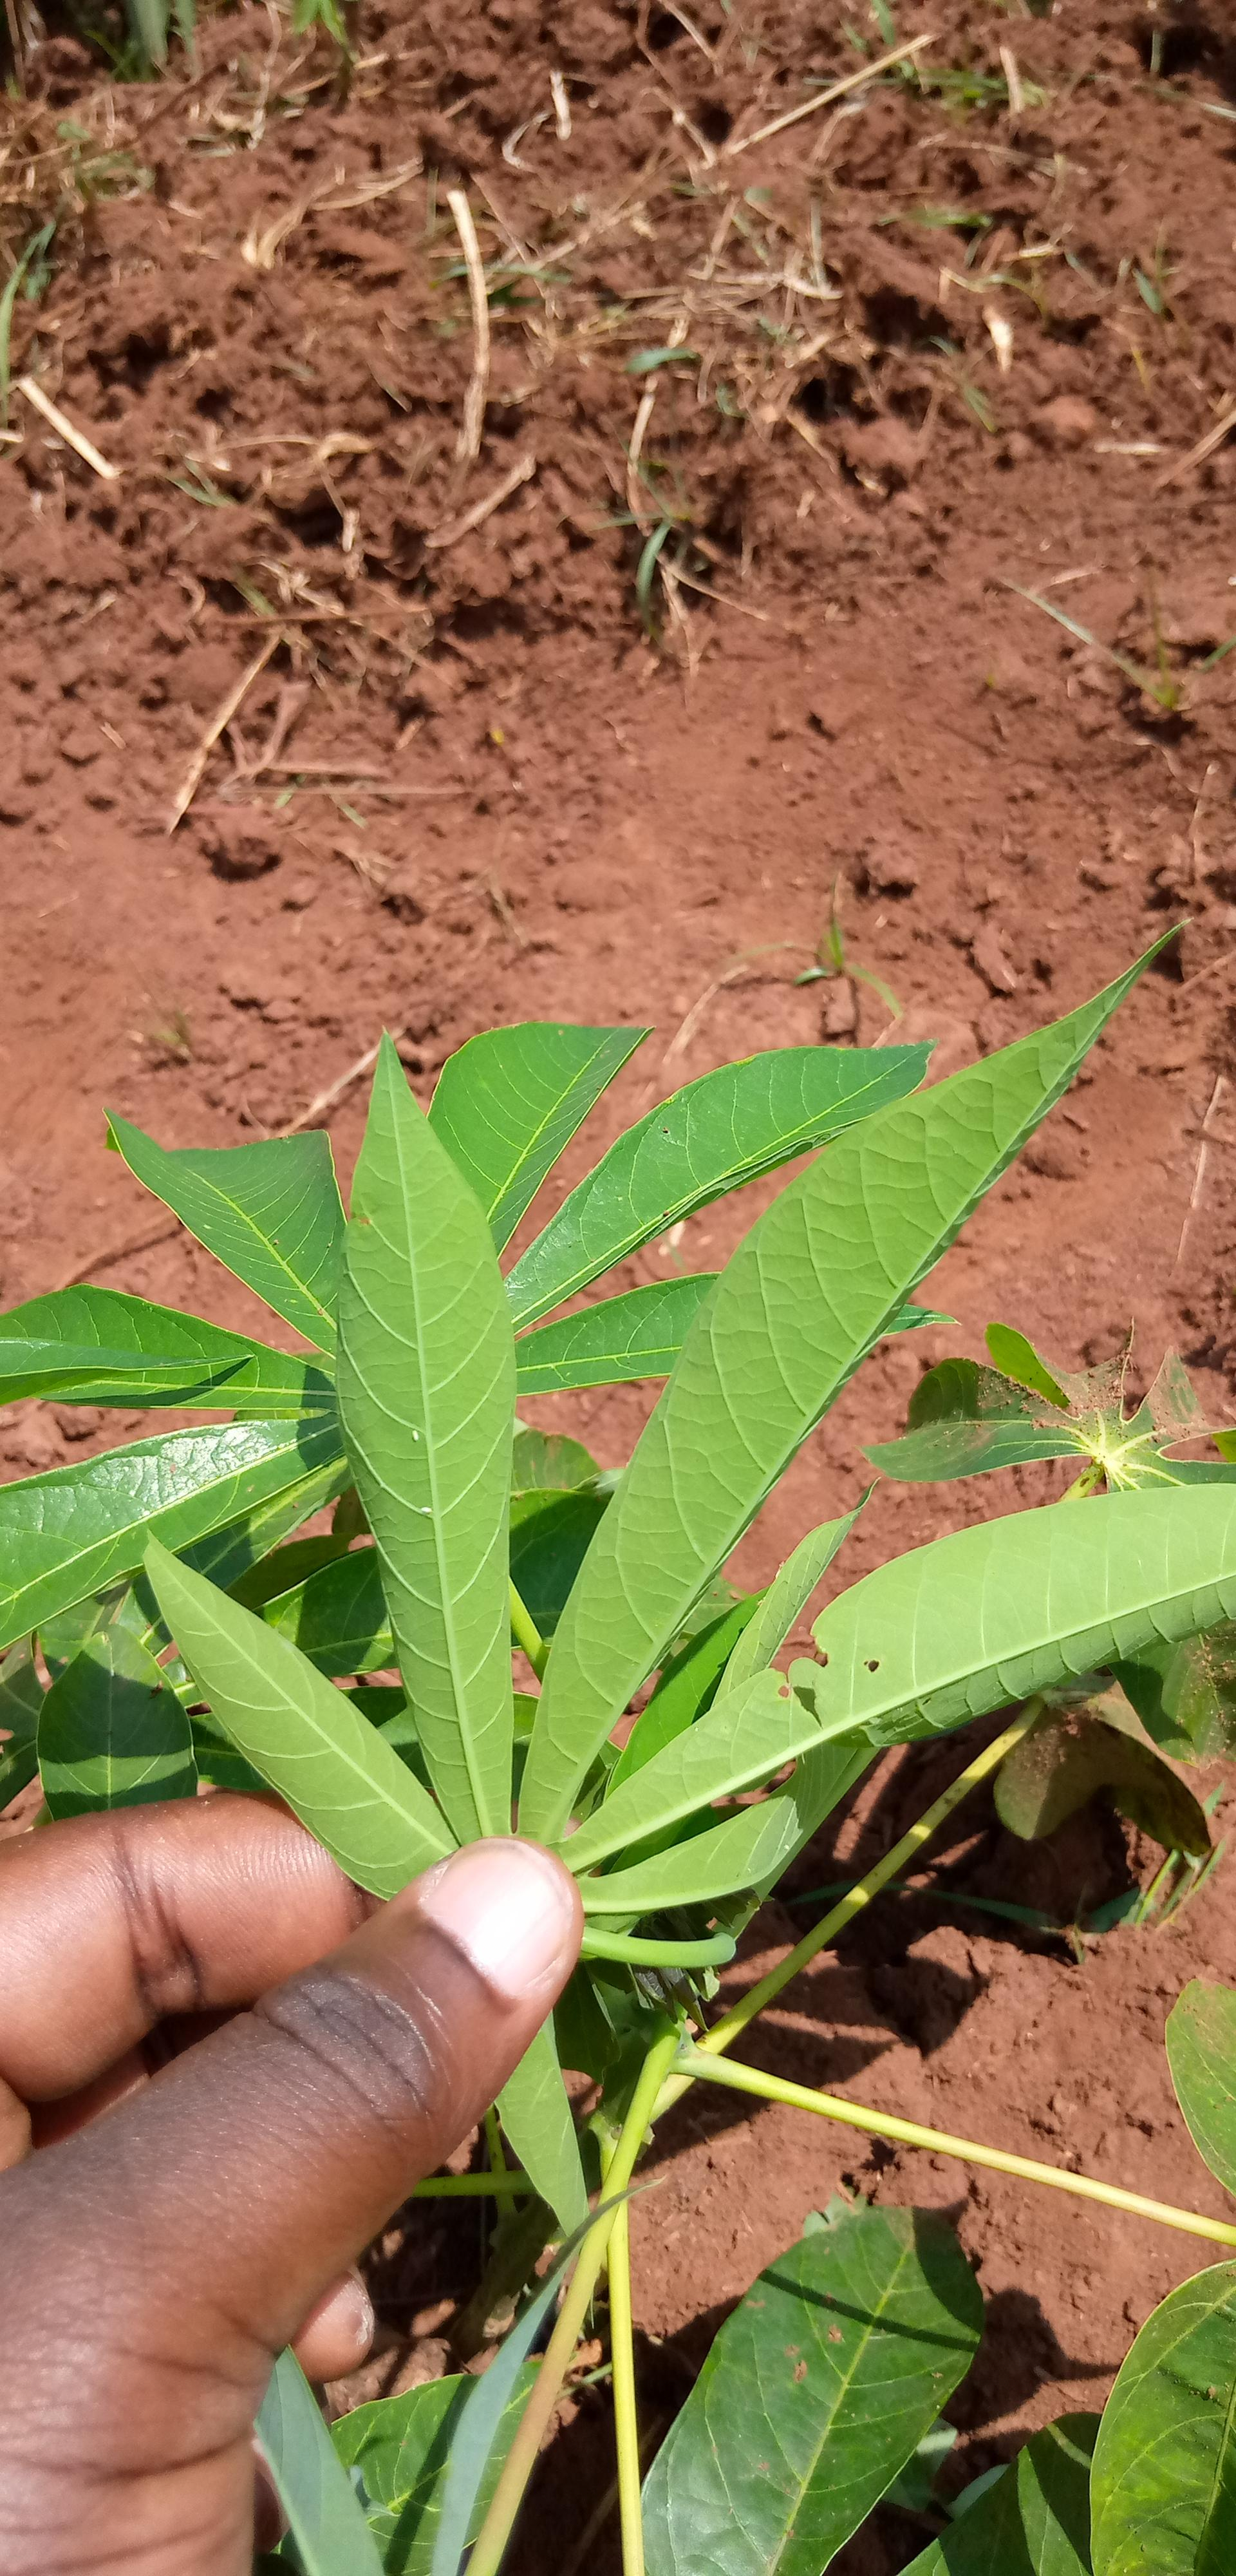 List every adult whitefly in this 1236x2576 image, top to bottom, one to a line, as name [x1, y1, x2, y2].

whitefly [408, 1425, 426, 1446]
whitefly [416, 1500, 436, 1526]